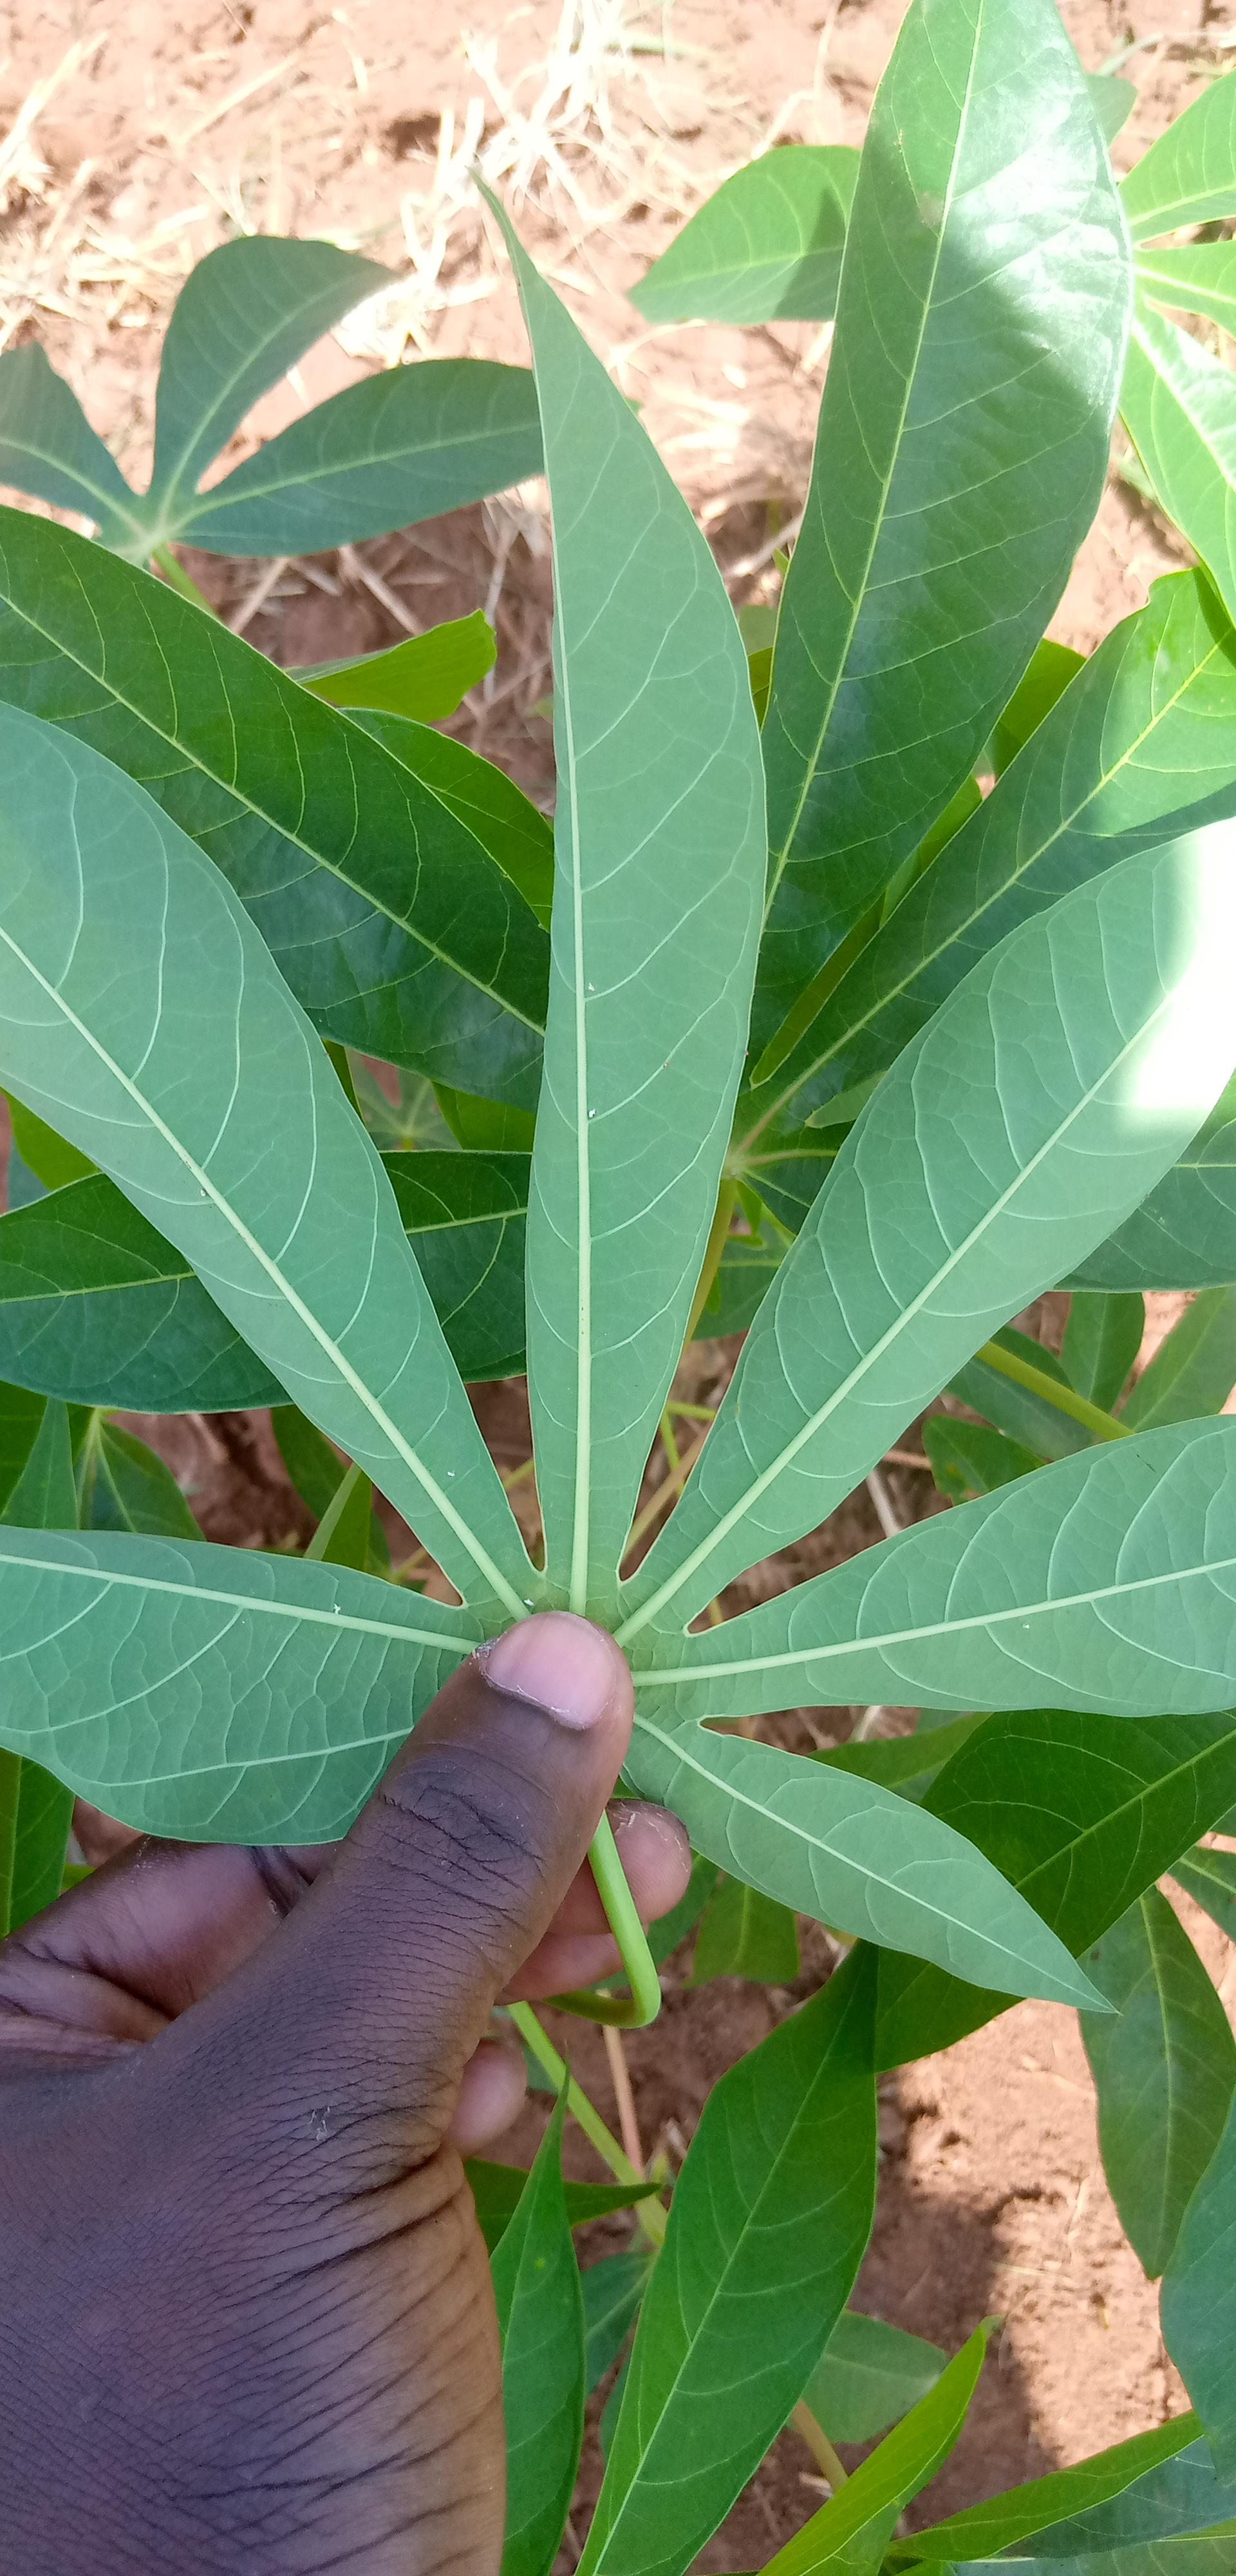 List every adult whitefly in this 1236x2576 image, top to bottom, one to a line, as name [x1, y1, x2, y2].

whitefly [585, 981, 597, 993]
whitefly [586, 1108, 597, 1119]
whitefly [199, 1188, 207, 1198]
whitefly [445, 1469, 456, 1478]
whitefly [523, 1598, 534, 1607]
whitefly [333, 1602, 343, 1615]
whitefly [1020, 1622, 1030, 1631]